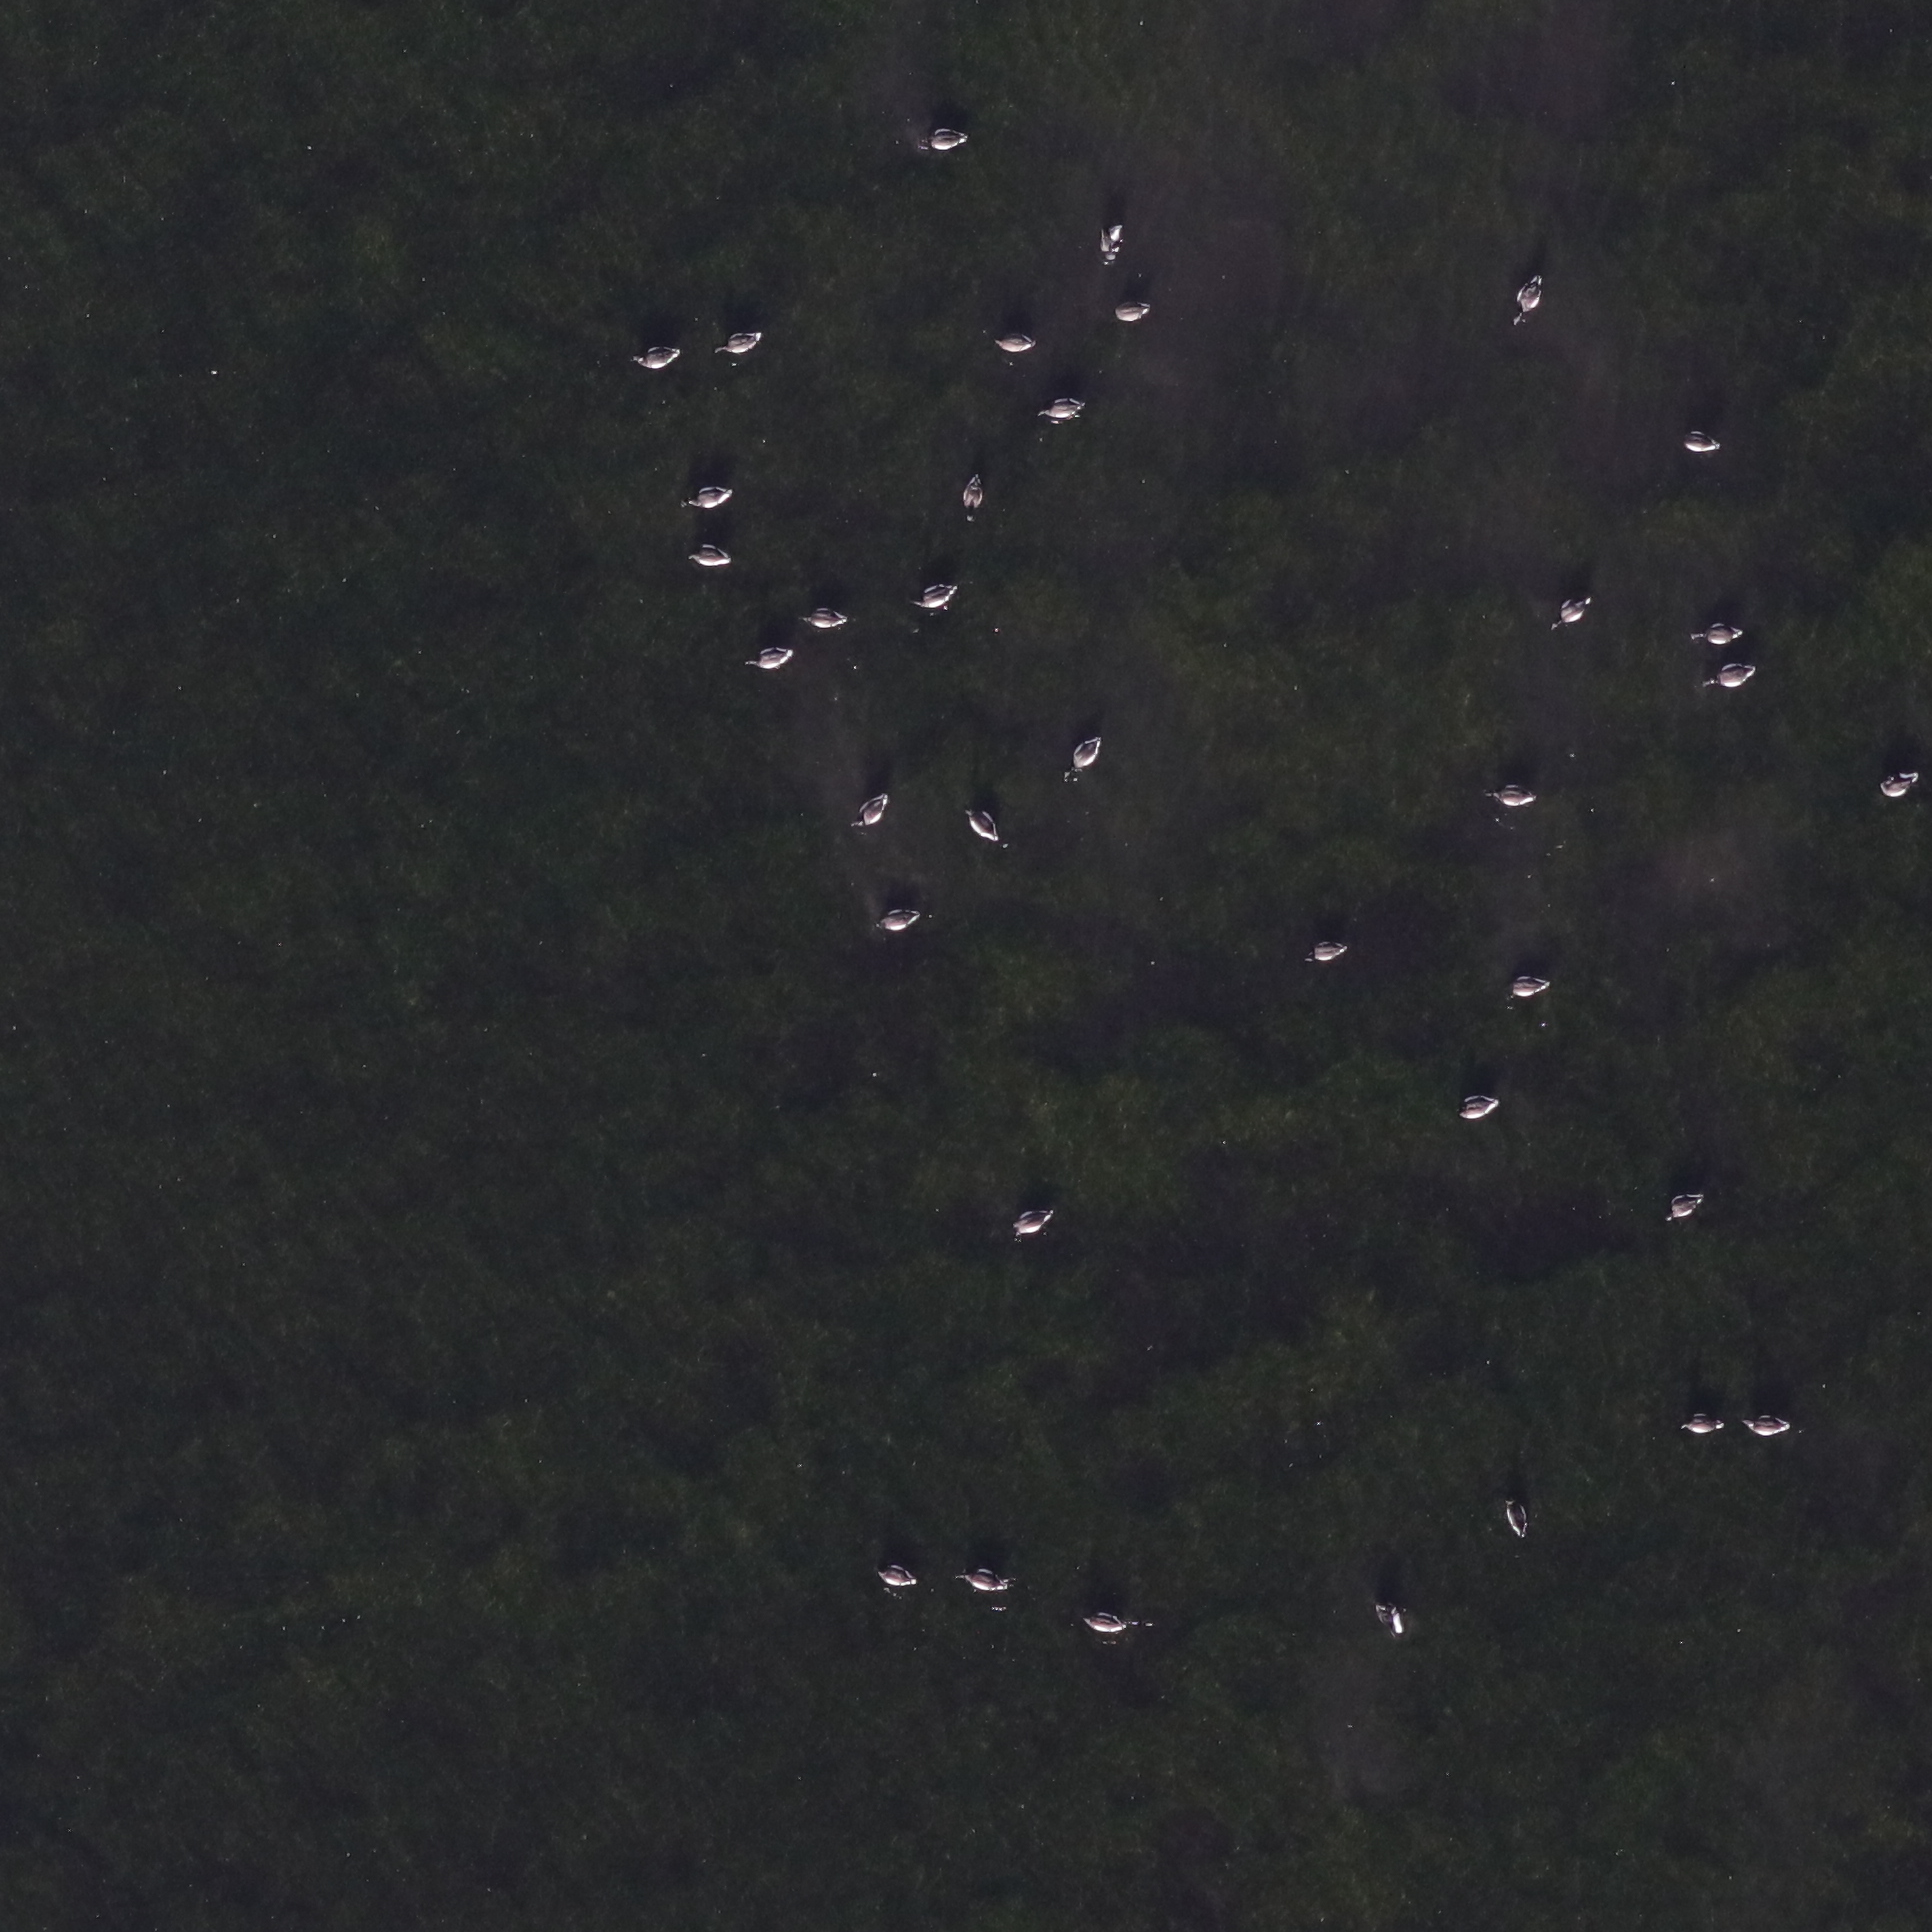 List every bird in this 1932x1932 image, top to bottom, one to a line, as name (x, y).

brant (946, 139)
brant (1112, 241)
brant (1530, 296)
brant (1132, 309)
brant (738, 344)
brant (1014, 344)
brant (658, 356)
brant (1058, 408)
brant (1698, 442)
brant (709, 495)
brant (971, 495)
brant (708, 554)
brant (934, 595)
brant (1573, 611)
brant (823, 615)
brant (1720, 631)
brant (768, 657)
brant (1736, 676)
brant (1083, 755)
brant (1898, 785)
brant (1513, 795)
brant (871, 811)
brant (982, 822)
brant (898, 917)
brant (1327, 950)
brant (1526, 985)
brant (1479, 1107)
brant (1683, 1206)
brant (1030, 1222)
brant (1701, 1424)
brant (1765, 1425)
brant (1517, 1517)
brant (895, 1575)
brant (984, 1582)
brant (1391, 1617)
brant (1104, 1621)